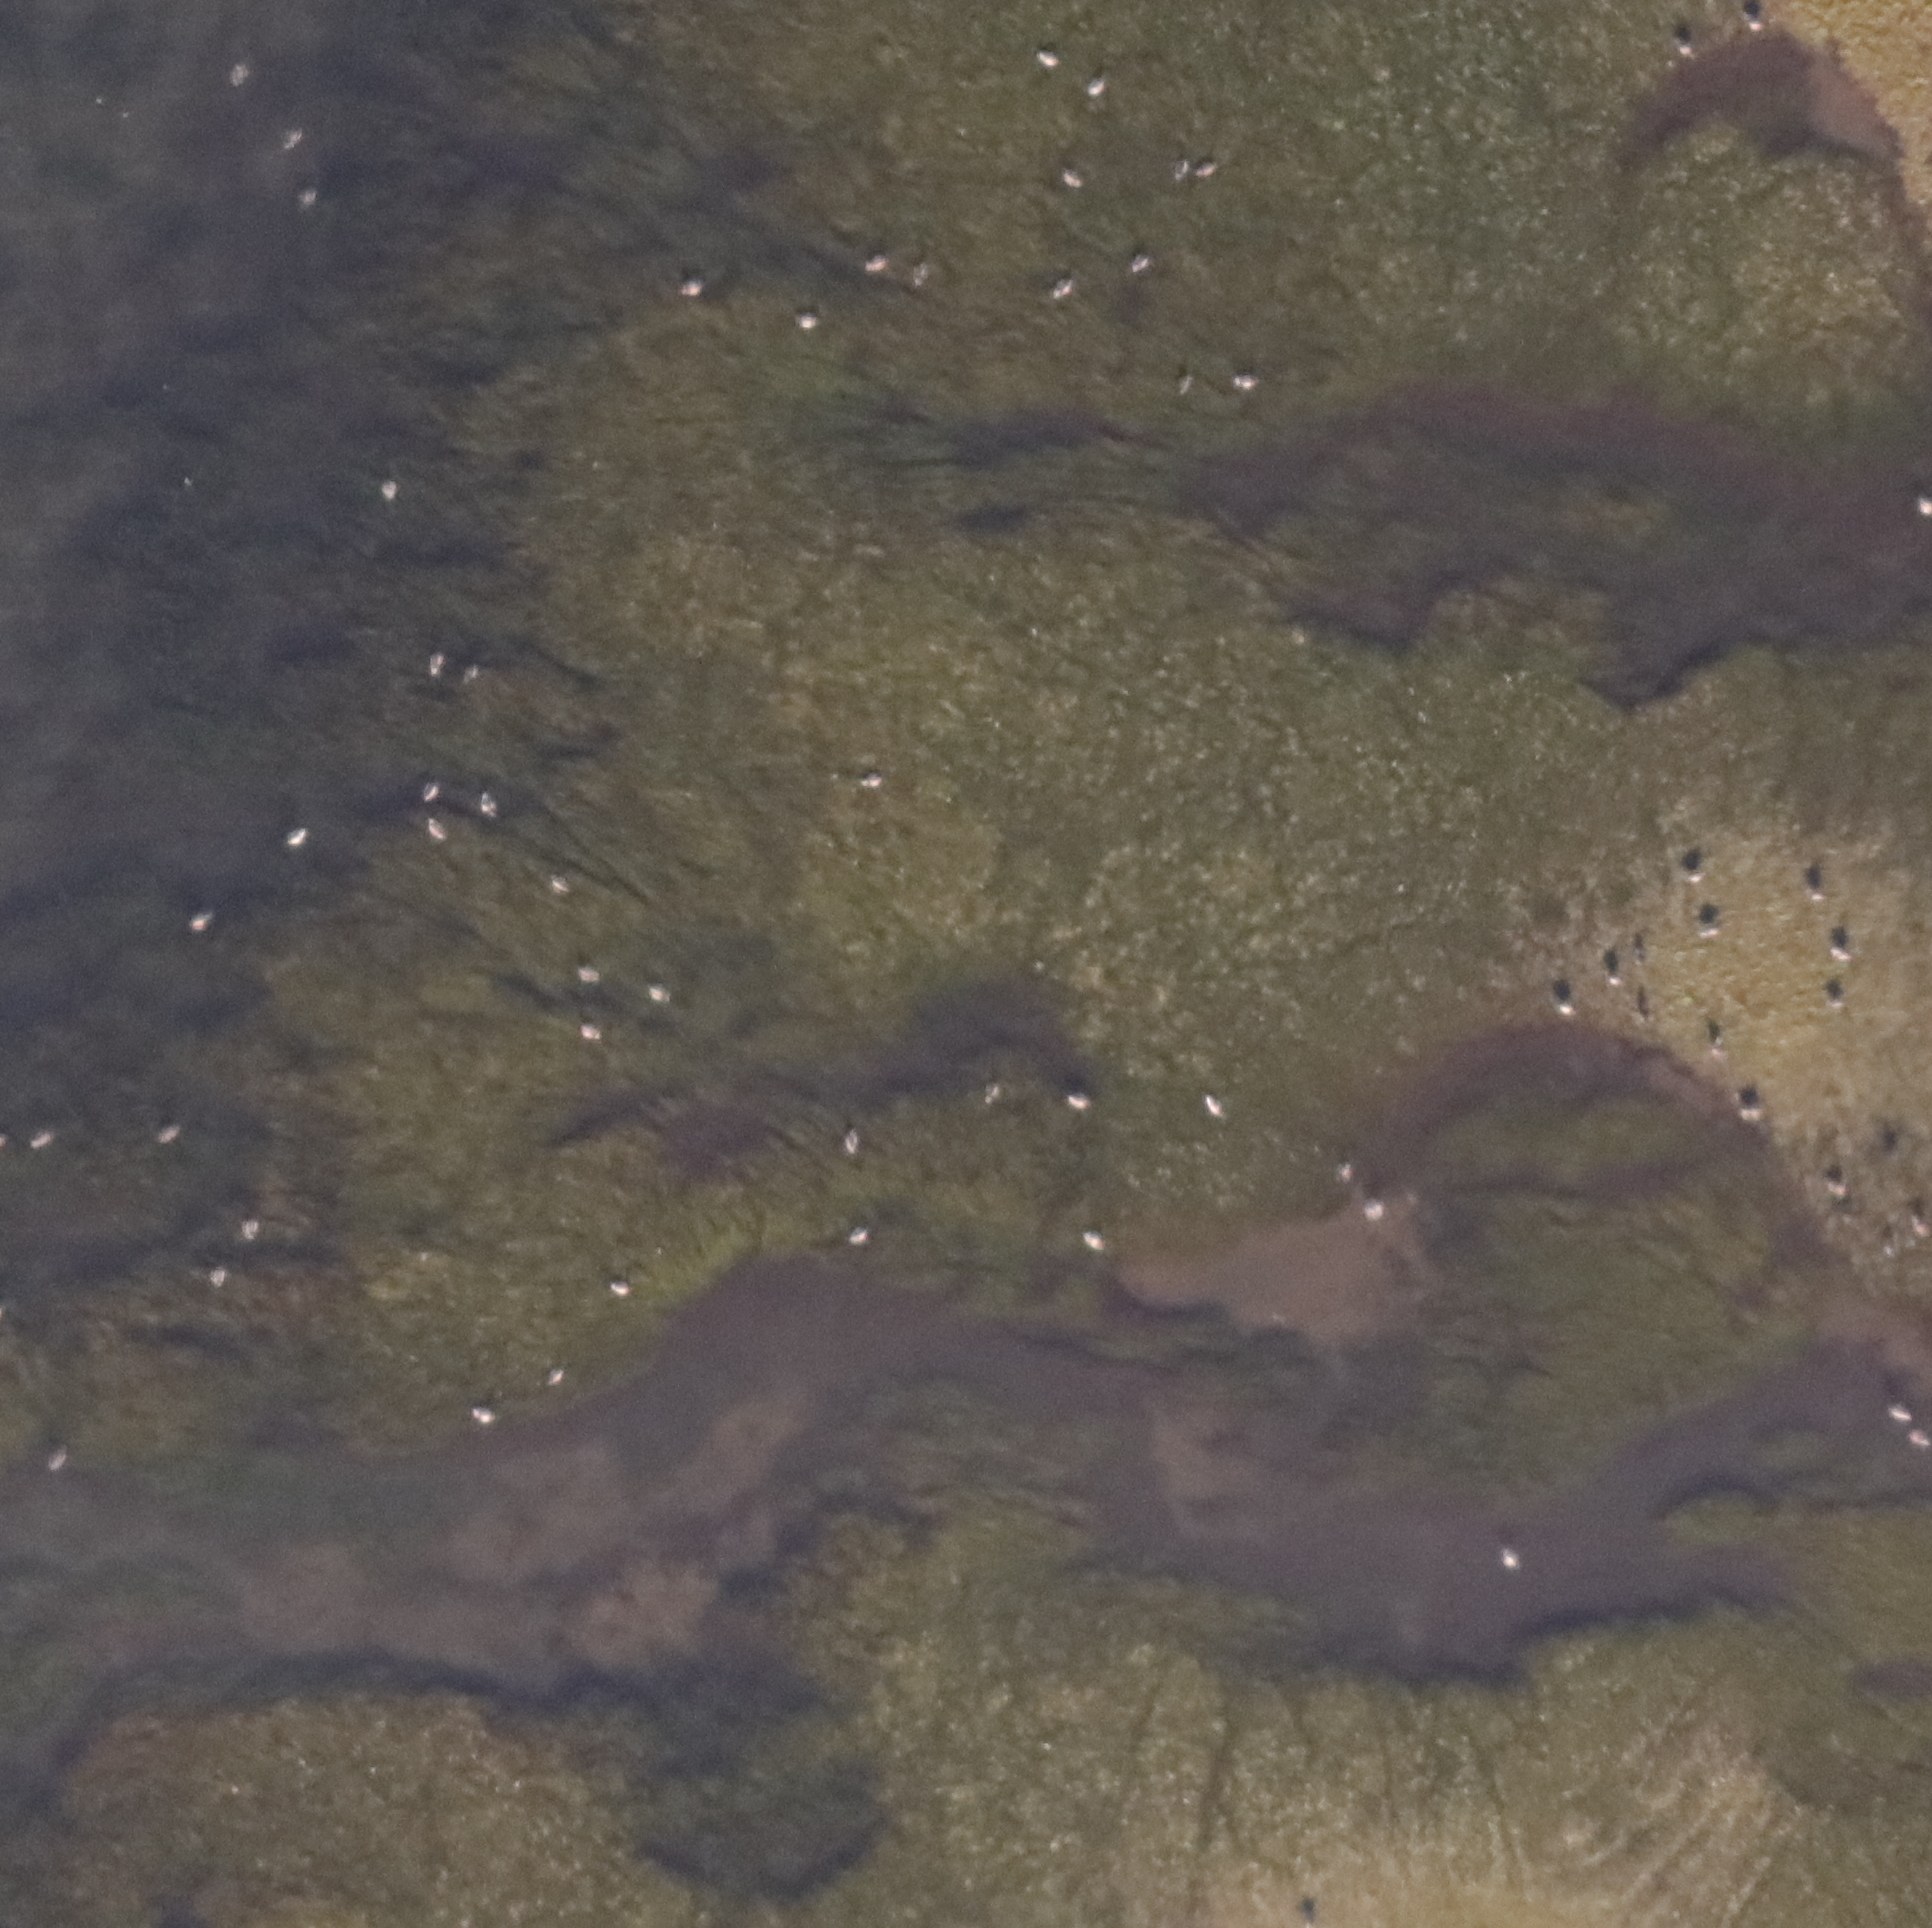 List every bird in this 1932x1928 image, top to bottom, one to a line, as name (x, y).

brant (1754, 28)
brant (1684, 51)
brant (1051, 60)
brant (237, 72)
brant (1096, 87)
brant (292, 135)
brant (1207, 169)
brant (1182, 170)
brant (1066, 179)
brant (299, 196)
brant (1137, 263)
brant (870, 268)
brant (917, 276)
brant (691, 285)
brant (1064, 287)
brant (806, 321)
brant (1247, 381)
brant (1181, 389)
brant (388, 493)
brant (1927, 508)
brant (436, 660)
brant (469, 682)
brant (872, 785)
brant (432, 786)
brant (492, 804)
brant (441, 832)
brant (297, 836)
brant (1697, 853)
brant (1814, 874)
brant (554, 876)
brant (197, 918)
brant (1719, 922)
brant (1844, 942)
brant (1646, 946)
brant (583, 971)
brant (1624, 971)
brant (1836, 989)
brant (665, 993)
brant (1573, 1007)
brant (1647, 1021)
brant (589, 1038)
brant (1720, 1043)
brant (989, 1091)
brant (1071, 1095)
brant (1214, 1101)
brant (1749, 1101)
brant (47, 1132)
brant (858, 1132)
brant (168, 1134)
brant (1341, 1166)
brant (1839, 1186)
brant (1371, 1209)
brant (258, 1222)
brant (1916, 1224)
brant (862, 1237)
brant (1098, 1242)
brant (1890, 1246)
brant (224, 1282)
brant (627, 1287)
brant (544, 1379)
brant (474, 1415)
brant (1905, 1417)
brant (1931, 1438)
brant (61, 1458)
brant (1499, 1555)